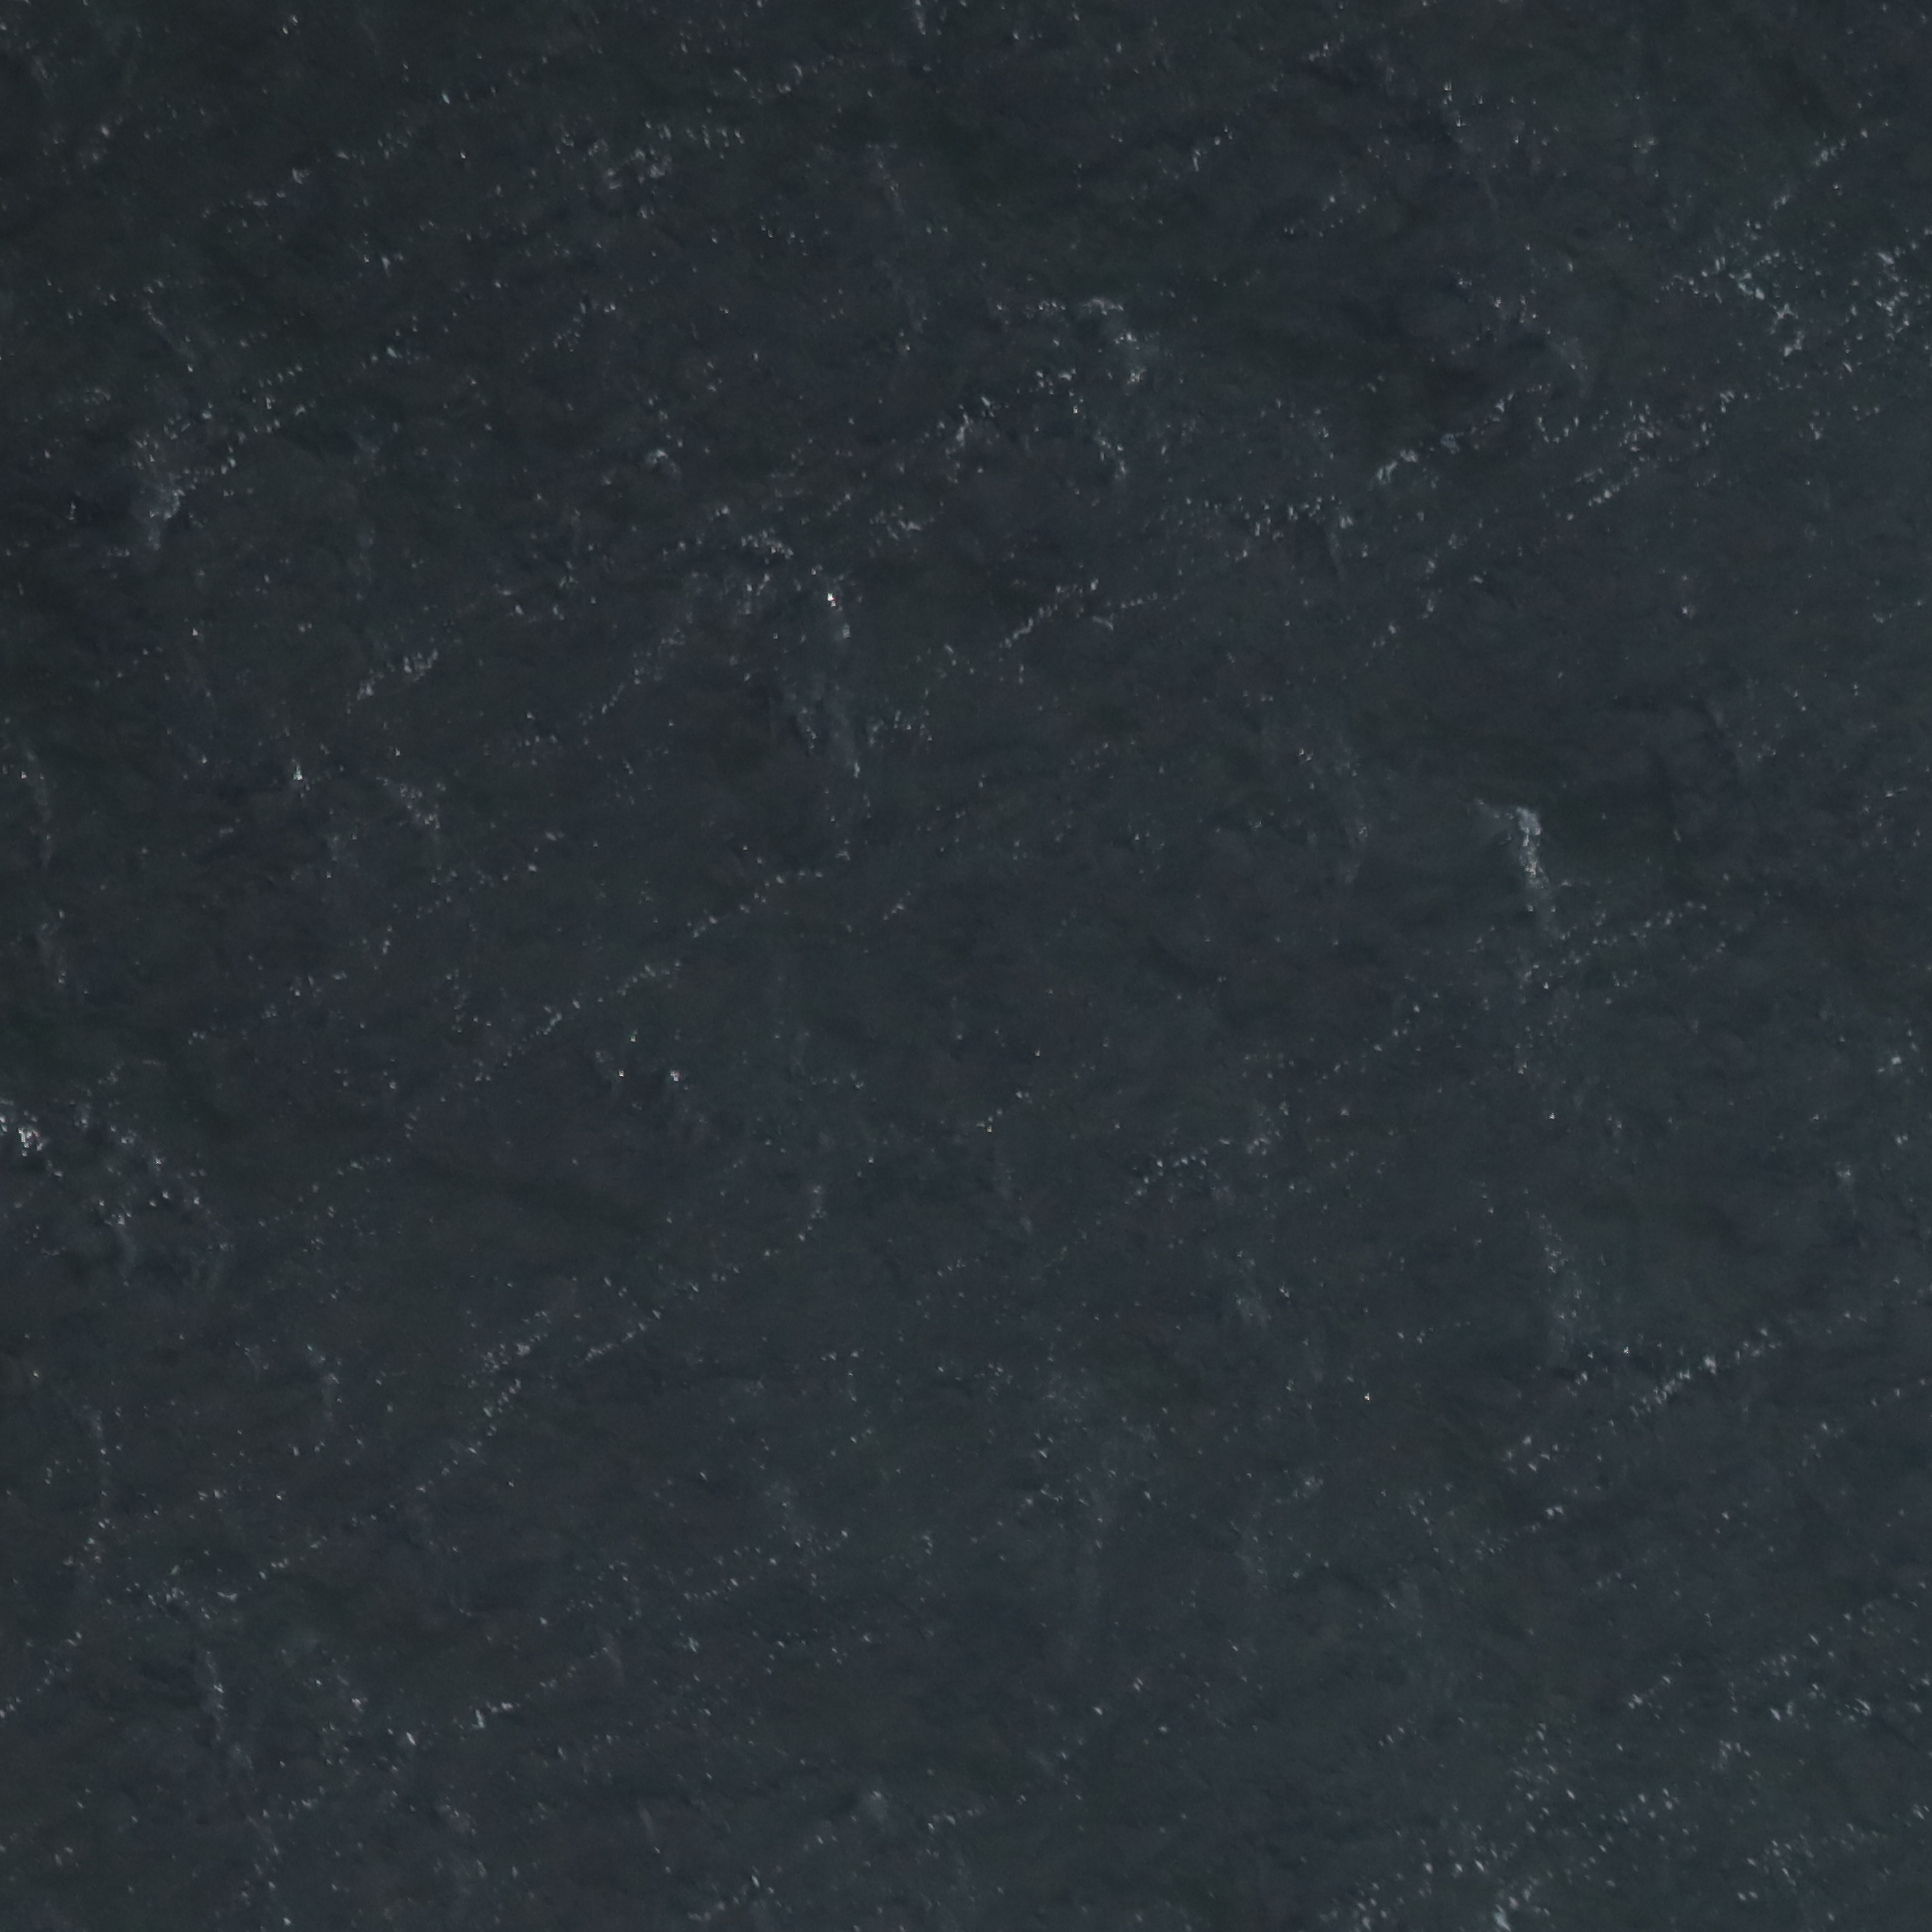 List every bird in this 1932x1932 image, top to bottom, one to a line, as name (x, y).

None